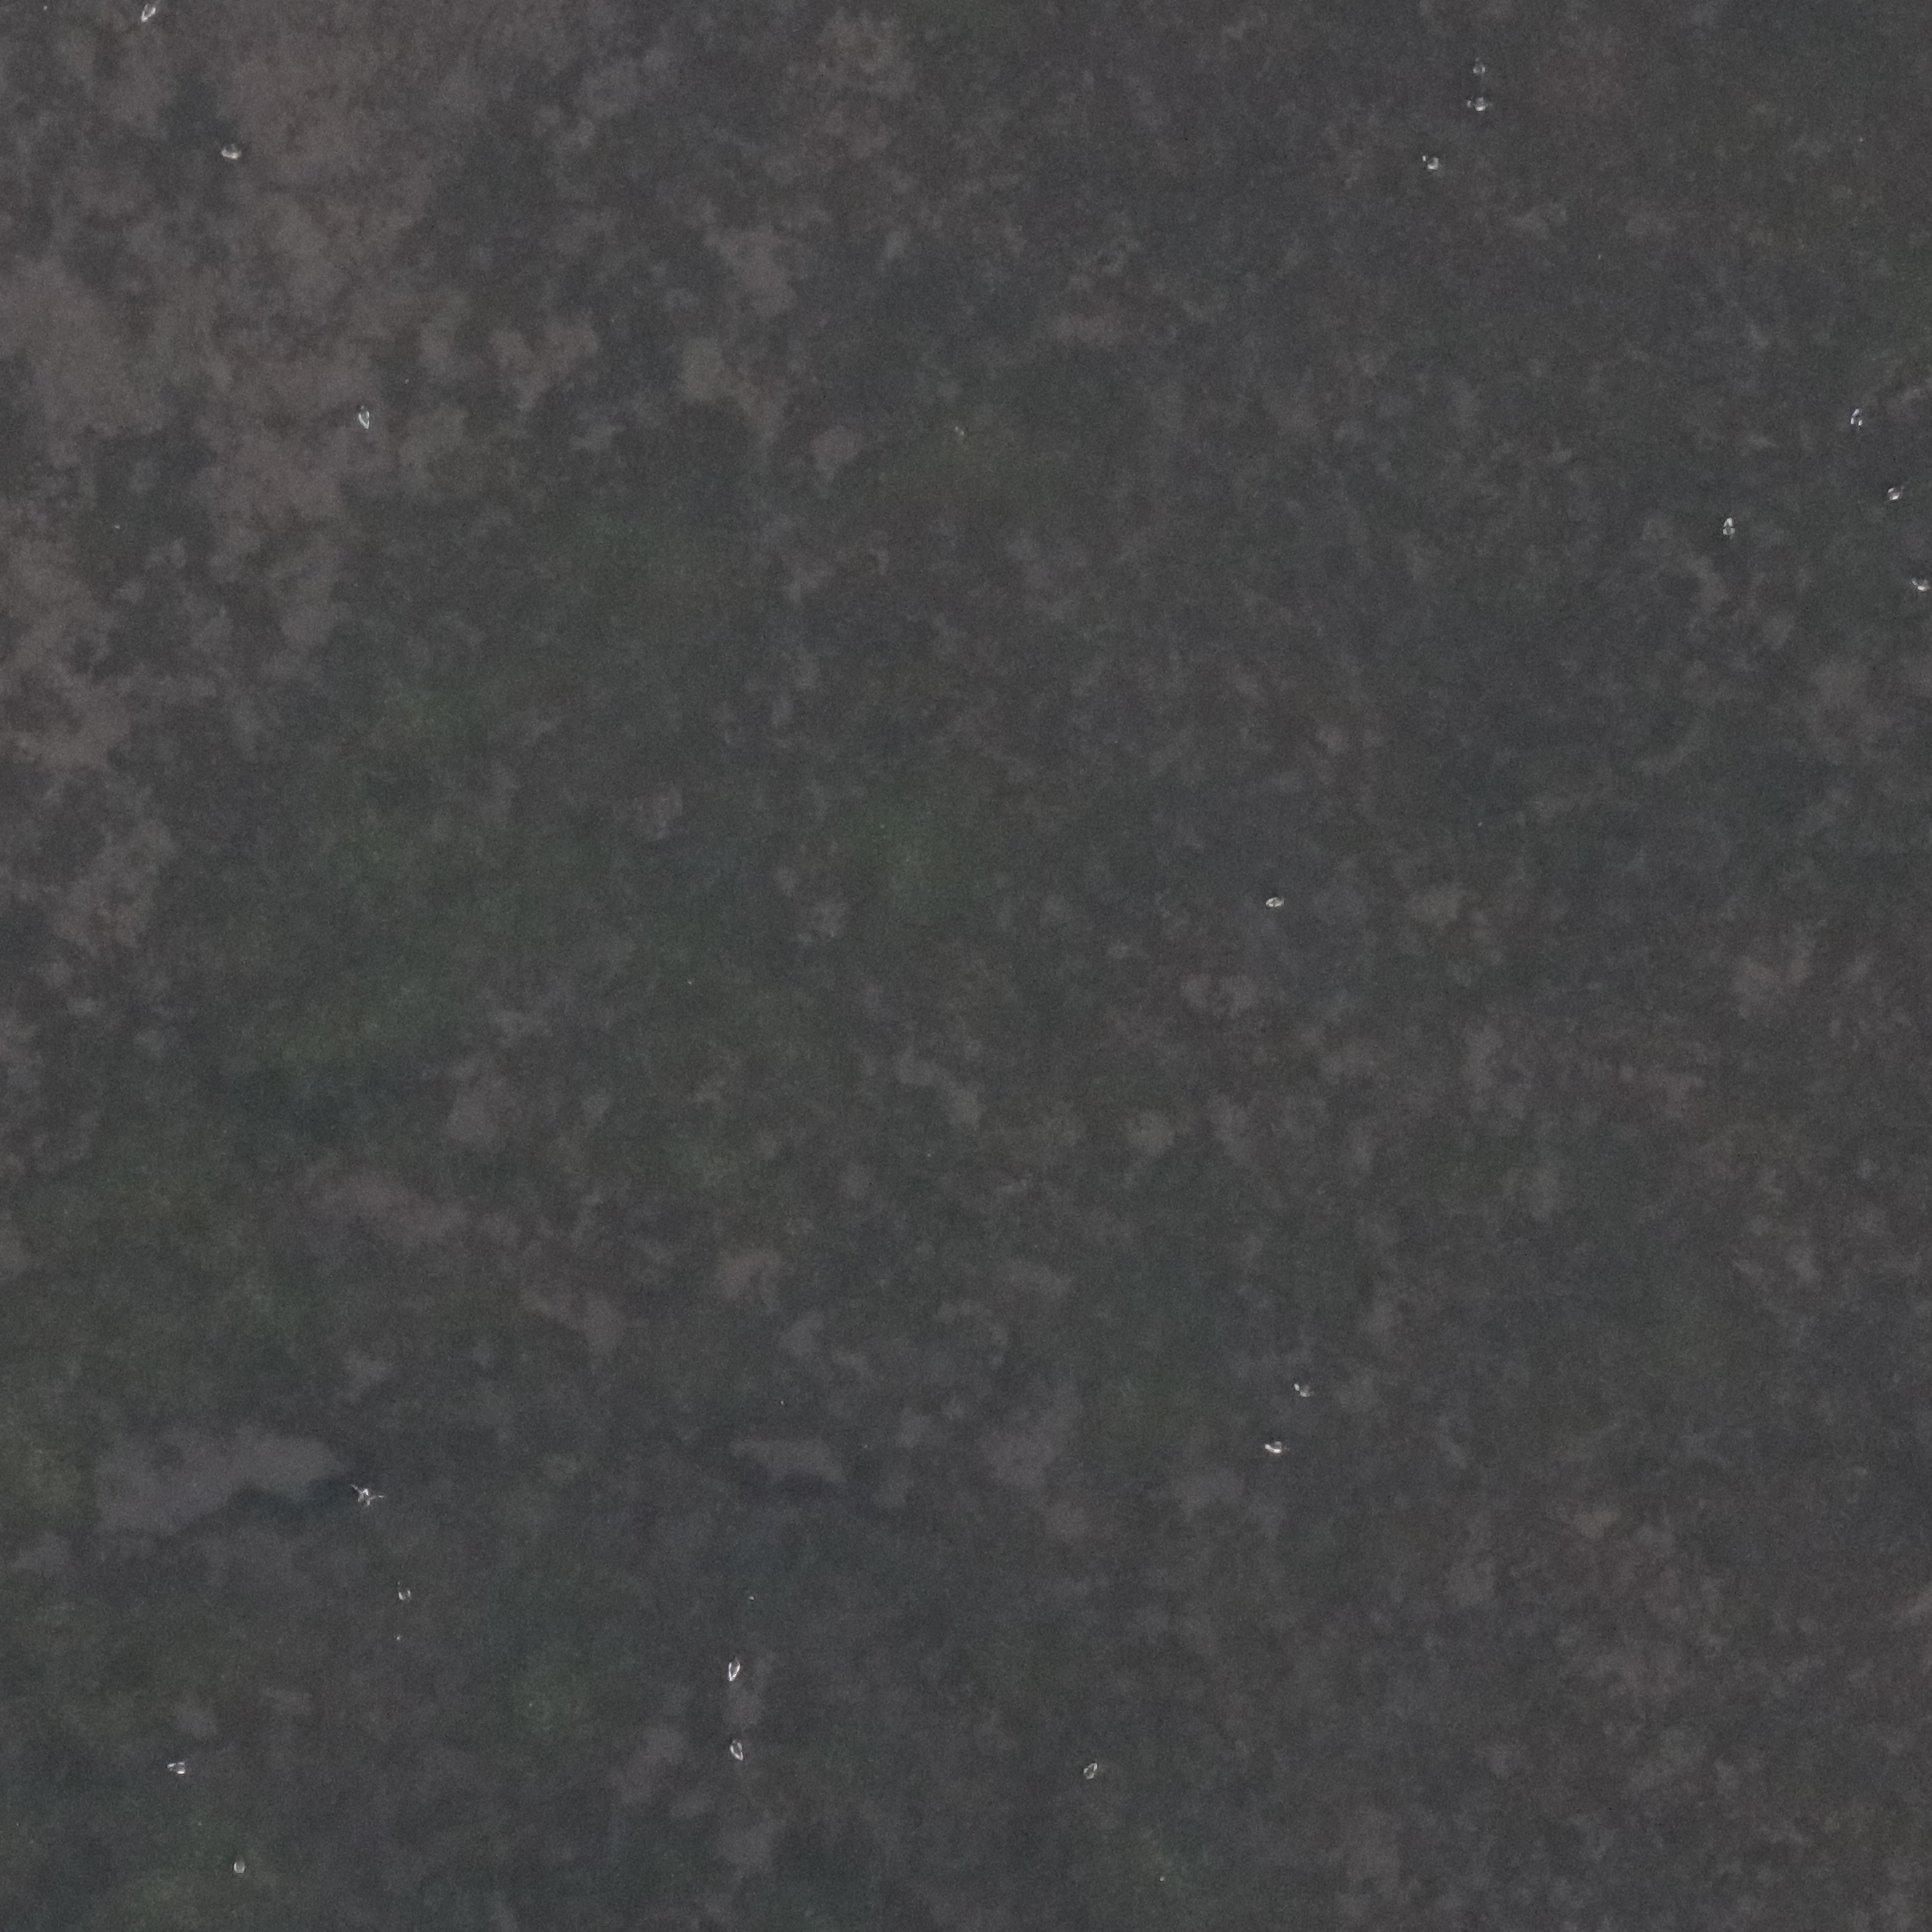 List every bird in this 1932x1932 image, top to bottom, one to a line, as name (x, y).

brant (150, 11)
brant (1476, 69)
brant (1479, 104)
brant (232, 151)
brant (1430, 162)
brant (363, 417)
brant (1857, 420)
brant (1894, 493)
brant (1729, 528)
brant (1921, 583)
brant (1277, 901)
brant (1303, 1392)
brant (1277, 1446)
brant (364, 1495)
brant (404, 1593)
brant (734, 1668)
brant (736, 1749)
brant (178, 1768)
brant (1091, 1771)
brant (239, 1866)